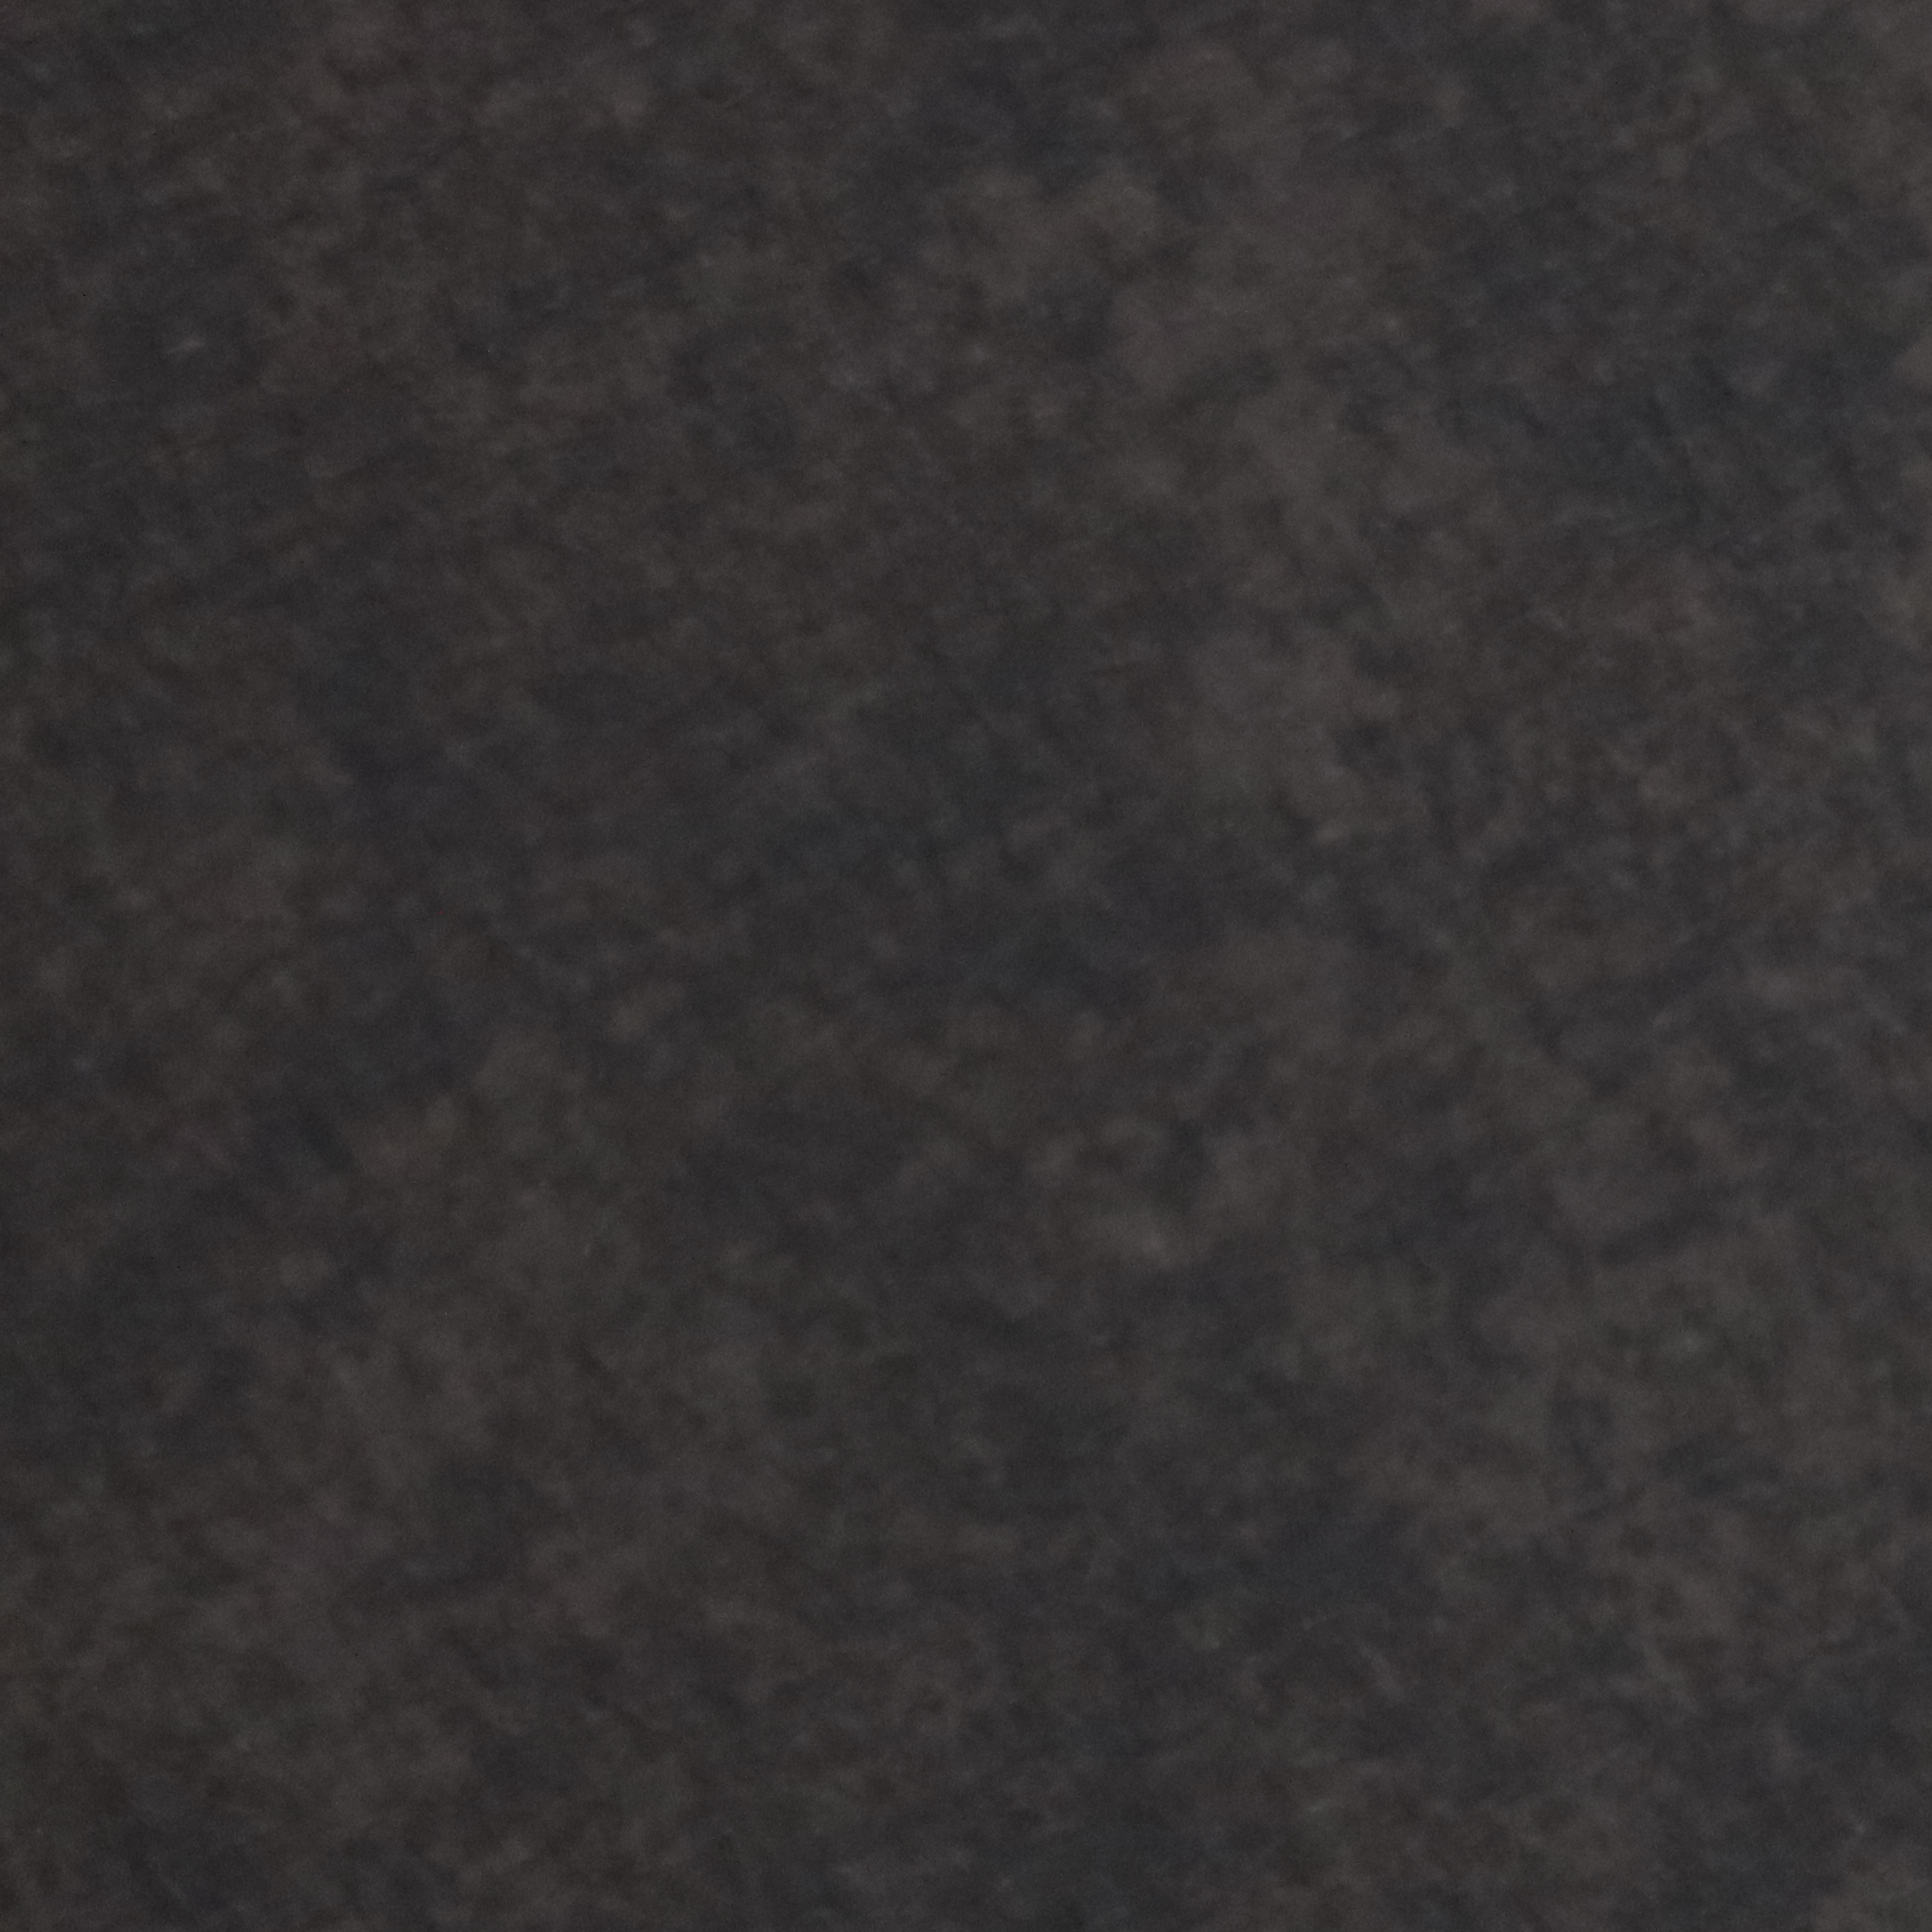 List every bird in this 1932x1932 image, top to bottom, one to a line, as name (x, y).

None